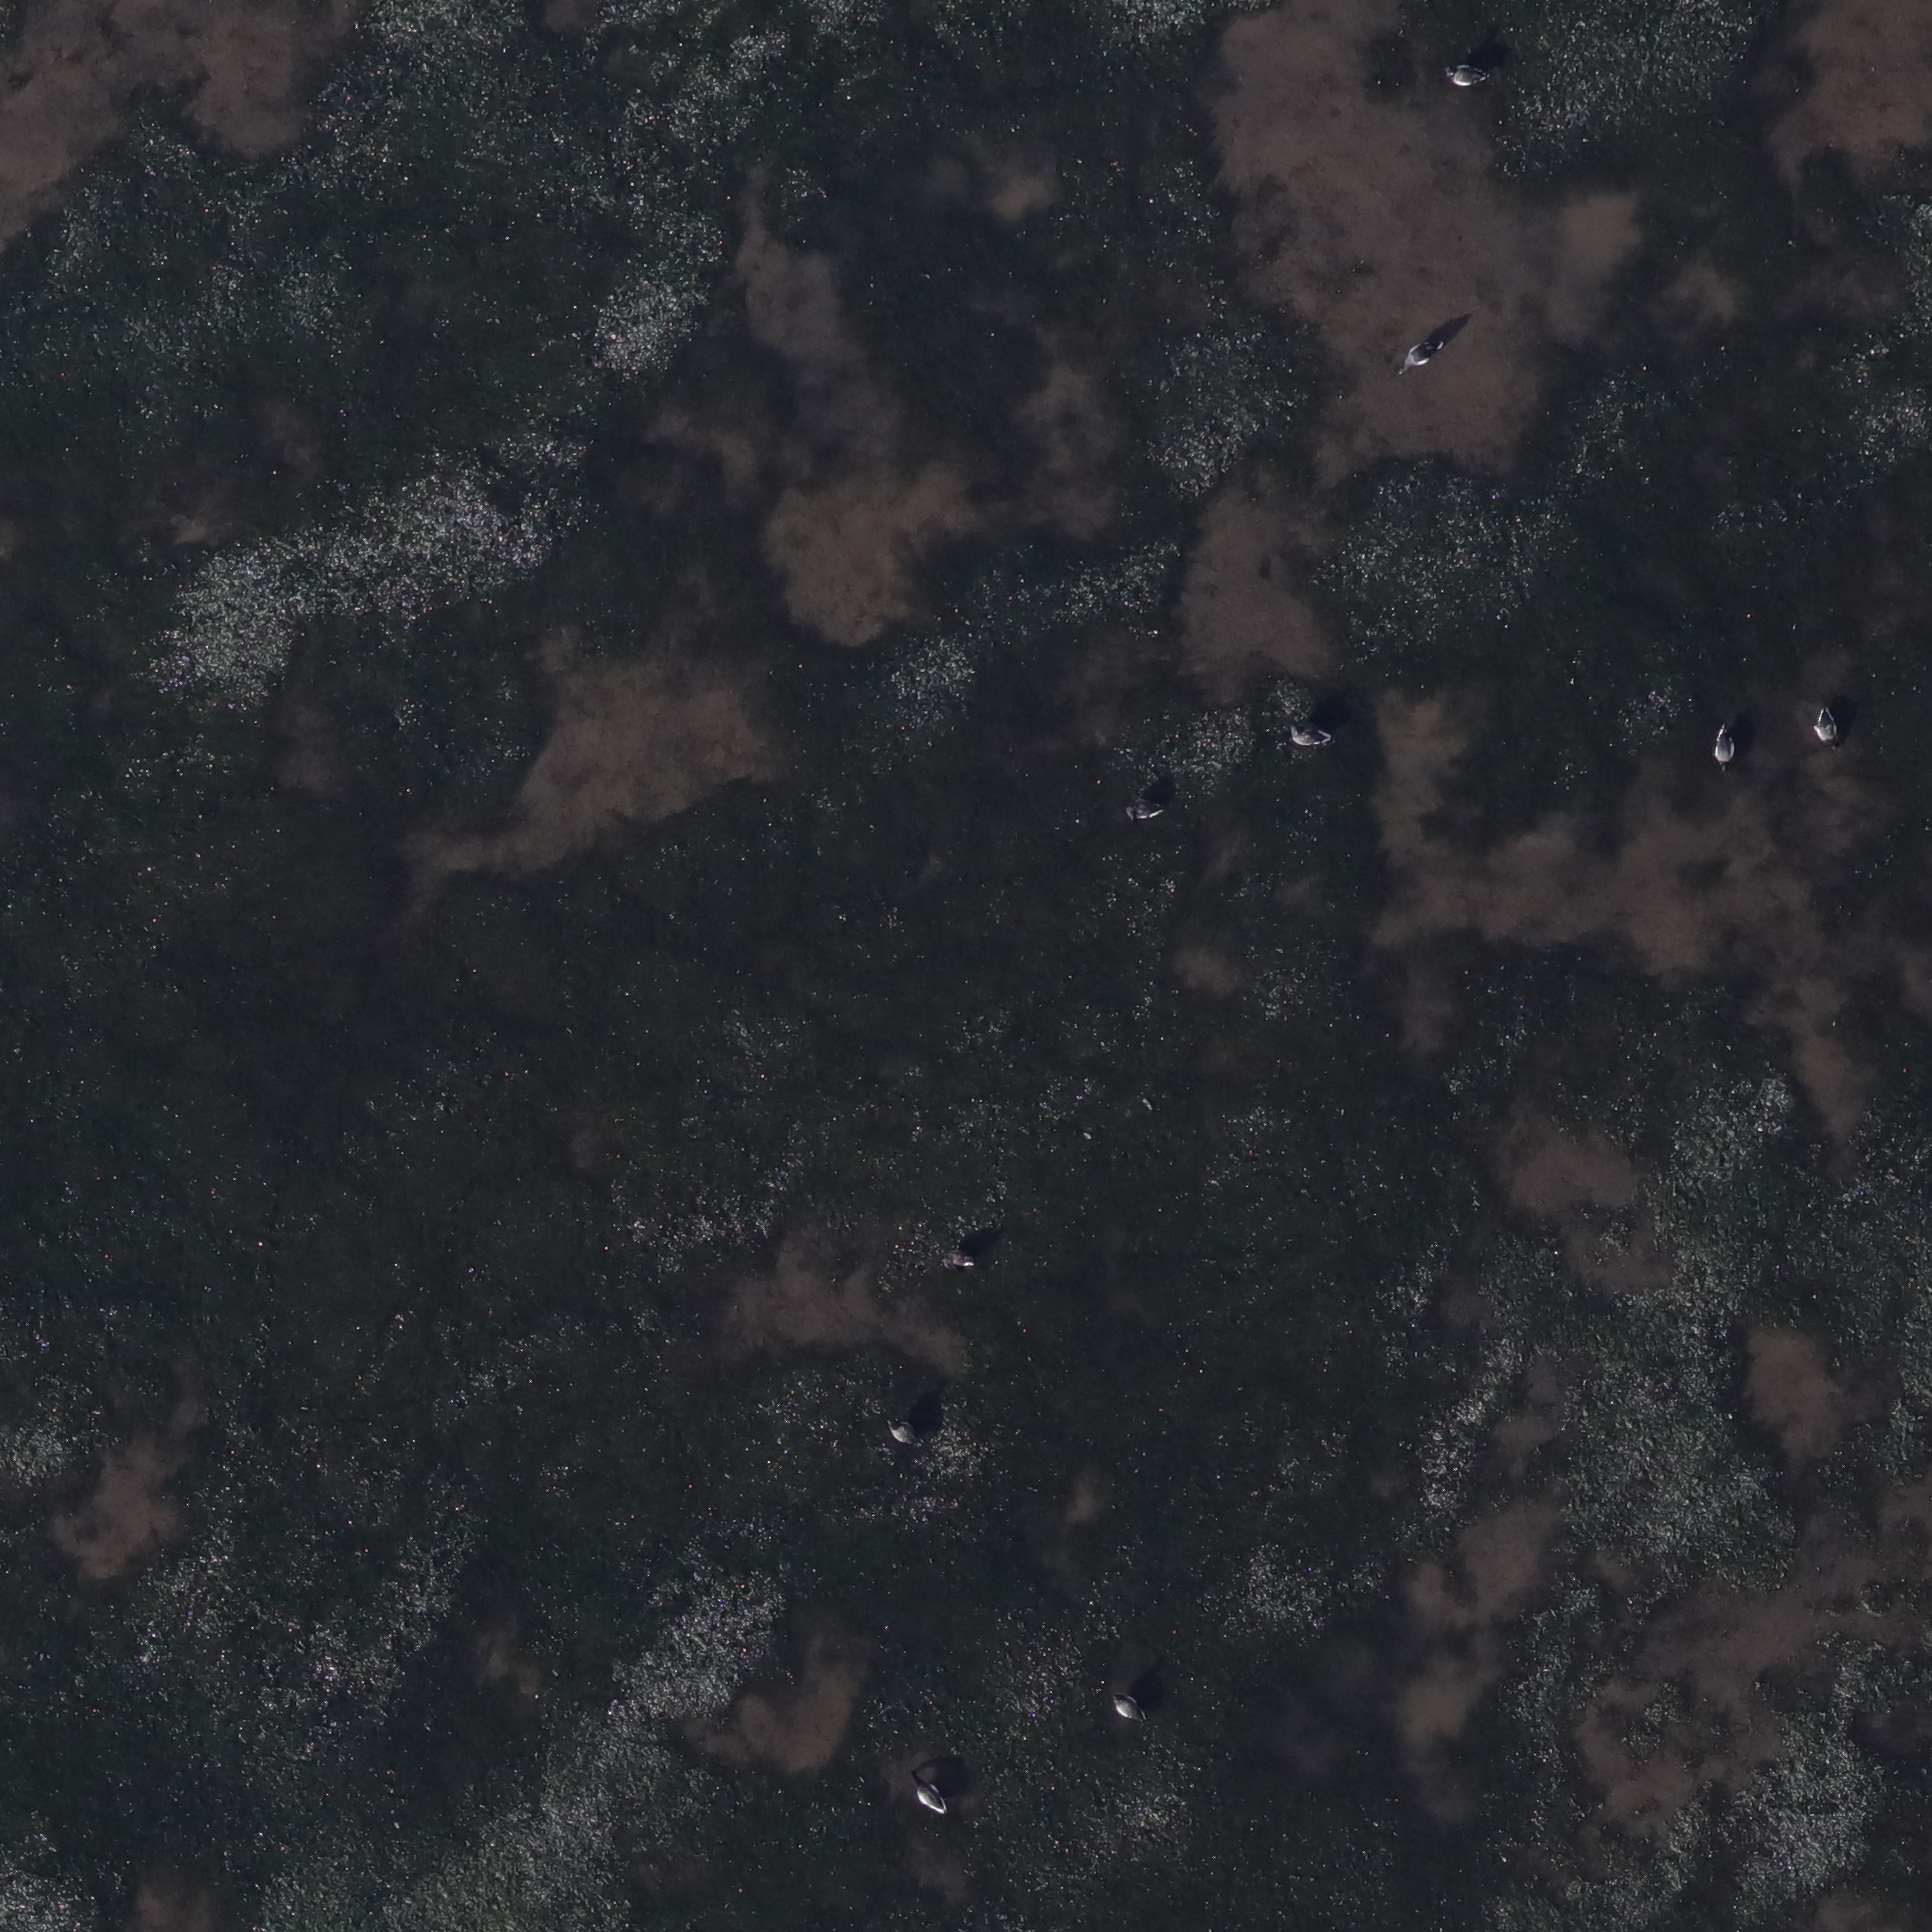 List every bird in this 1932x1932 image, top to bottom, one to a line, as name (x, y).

brant (1465, 76)
brant (1419, 355)
brant (1825, 728)
brant (1309, 738)
brant (1725, 749)
brant (1145, 809)
brant (959, 1257)
brant (903, 1431)
brant (1127, 1706)
brant (932, 1795)